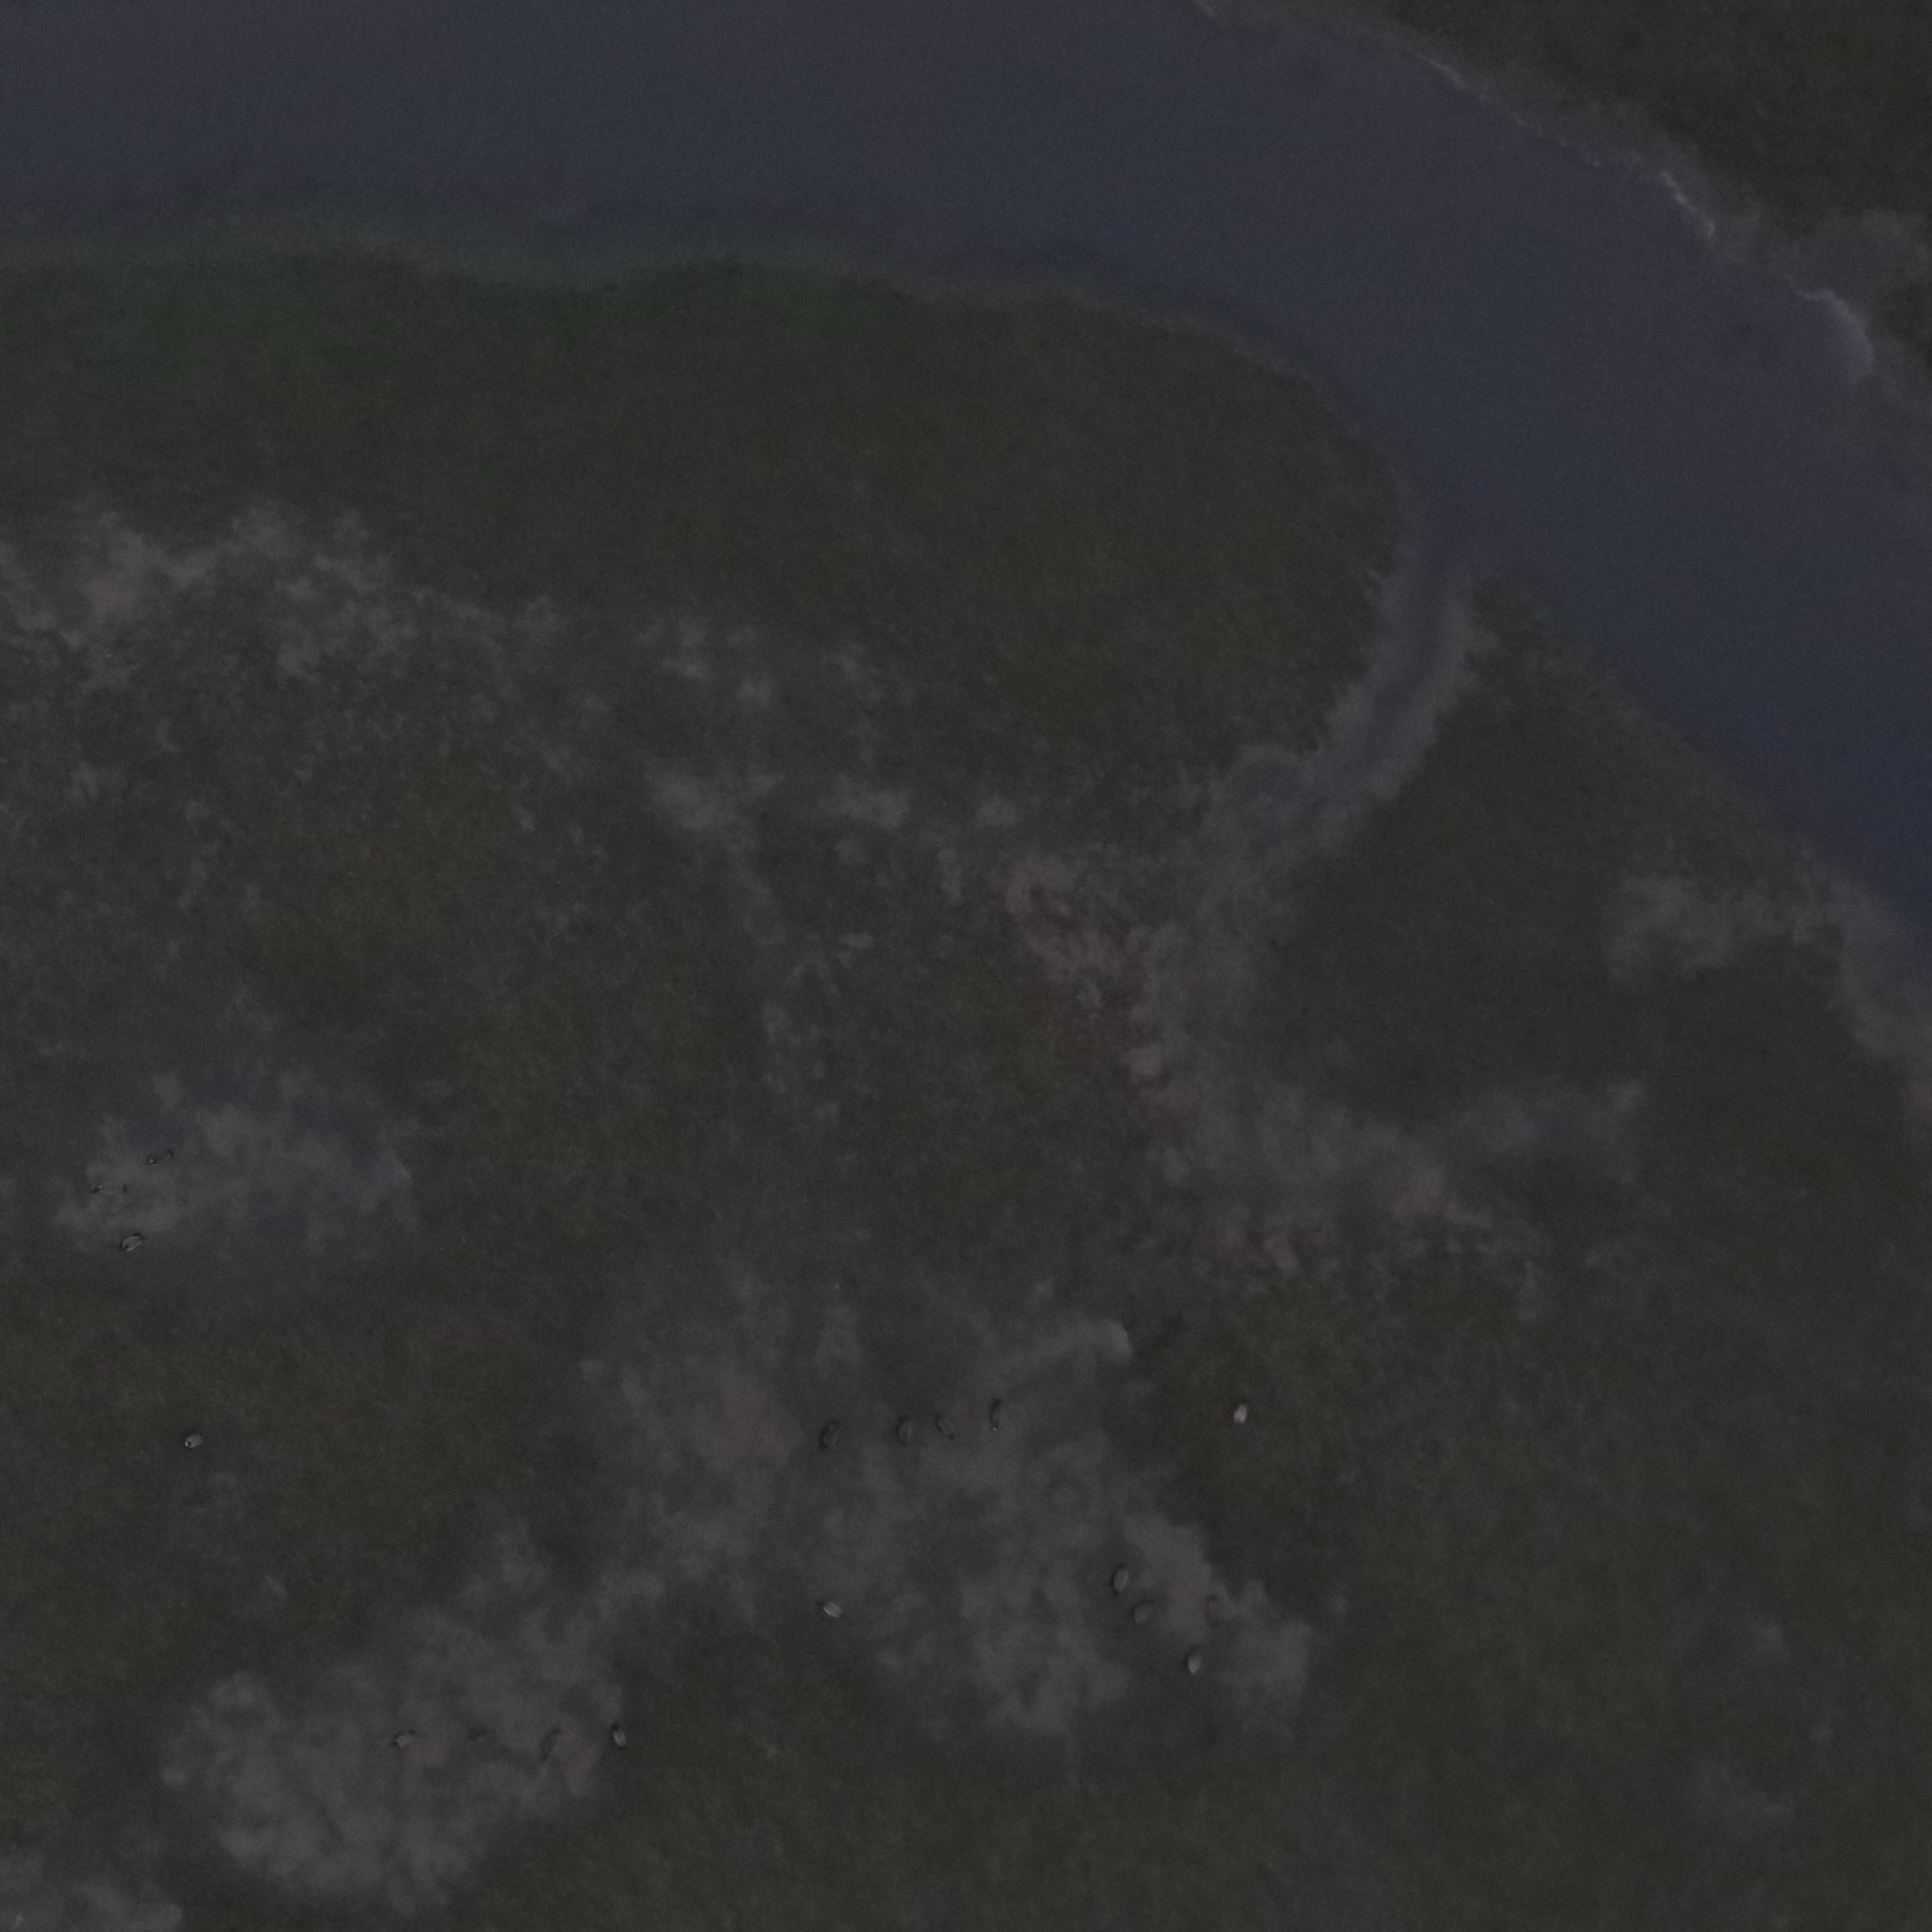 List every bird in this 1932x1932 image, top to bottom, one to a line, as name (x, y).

Canada goose (158, 1163)
Canada goose (109, 1191)
Canada goose (132, 1242)
Canada goose (994, 1411)
Canada goose (1239, 1416)
Canada goose (945, 1429)
Canada goose (829, 1431)
Canada goose (903, 1434)
Canada goose (196, 1444)
Canada goose (1123, 1579)
Canada goose (1212, 1605)
Canada goose (833, 1610)
Canada goose (1146, 1613)
Canada goose (1195, 1660)
Canada goose (480, 1736)
Canada goose (619, 1736)
Canada goose (405, 1740)
Canada goose (550, 1741)